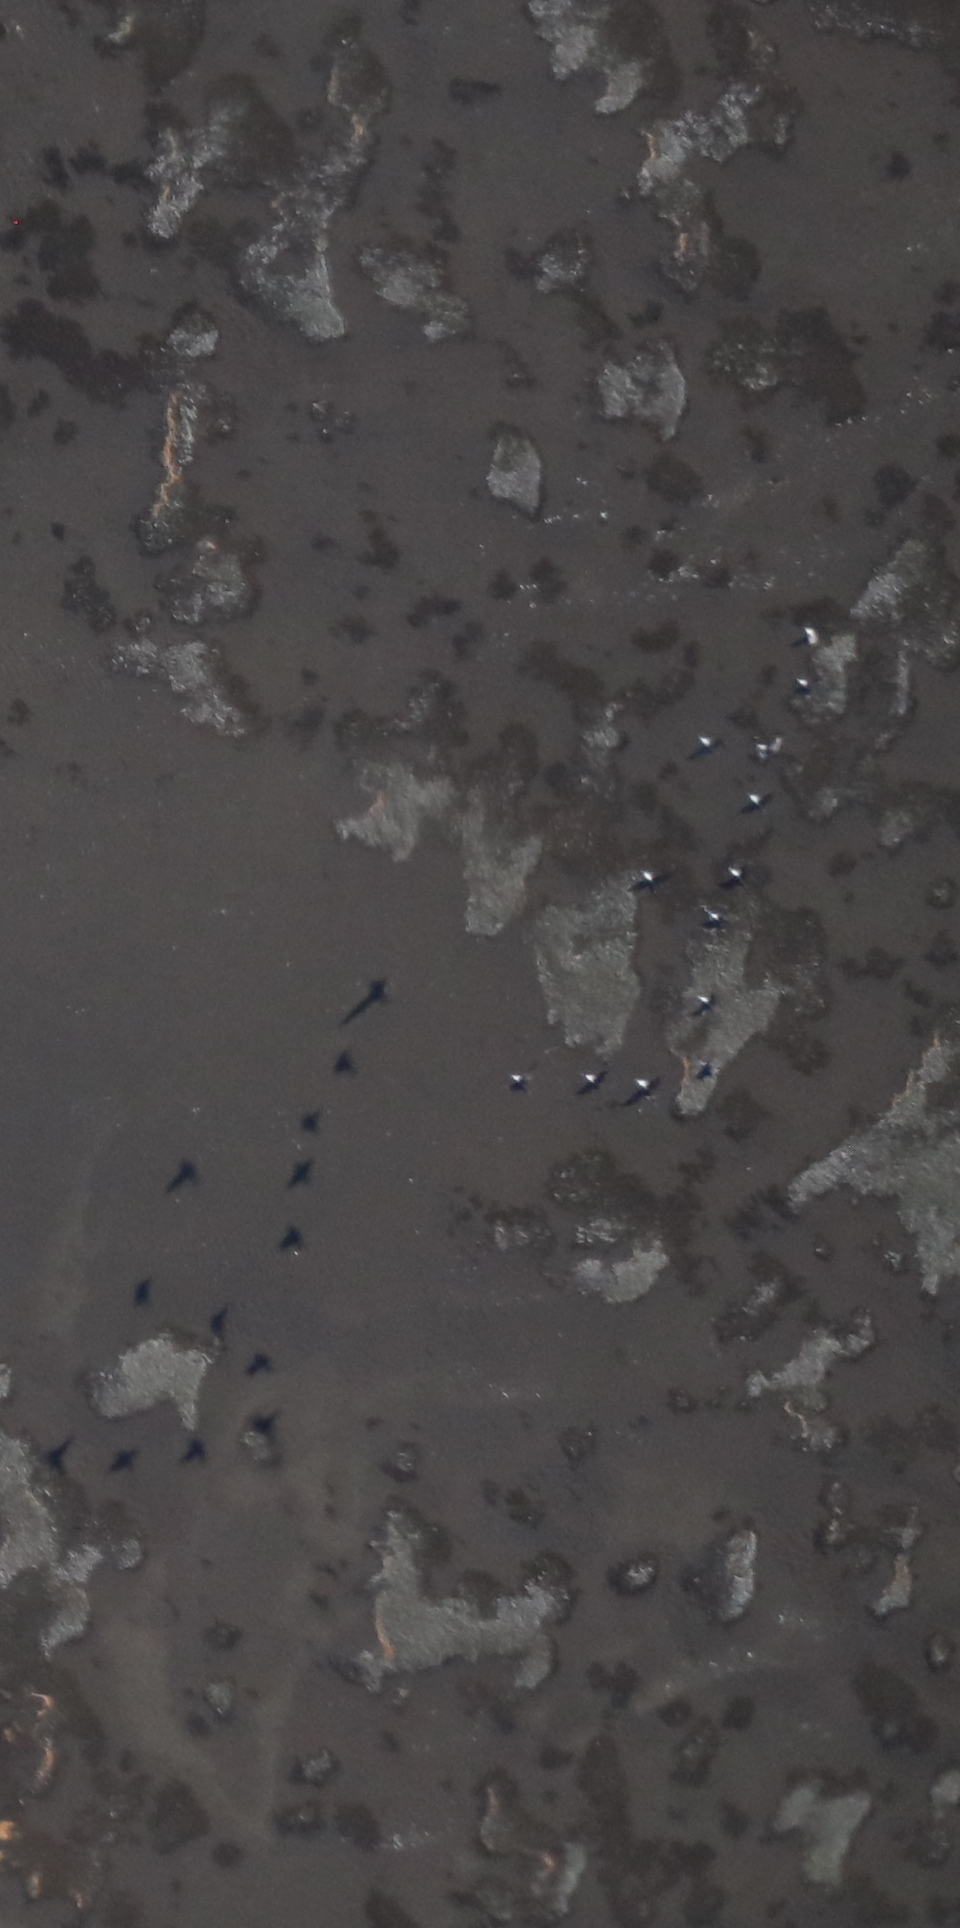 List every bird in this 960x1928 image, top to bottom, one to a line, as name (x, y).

brant (812, 640)
brant (803, 685)
brant (707, 747)
brant (762, 751)
brant (757, 803)
brant (736, 877)
brant (648, 882)
brant (715, 923)
brant (708, 1006)
brant (705, 1068)
brant (594, 1083)
brant (521, 1084)
brant (647, 1090)